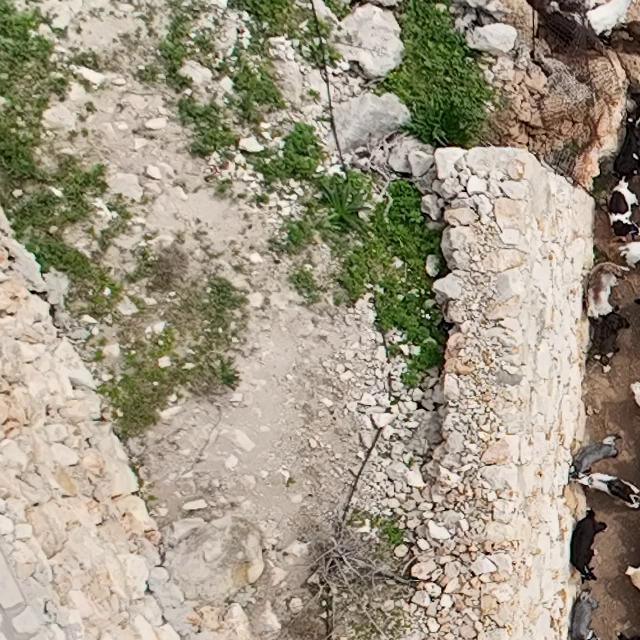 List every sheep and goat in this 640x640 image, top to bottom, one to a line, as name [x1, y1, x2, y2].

goat [626, 17, 639, 45]
goat [632, 59, 639, 127]
goat [612, 114, 639, 178]
goat [609, 176, 639, 238]
goat [620, 241, 639, 276]
goat [584, 264, 628, 318]
goat [634, 287, 639, 308]
goat [593, 313, 629, 367]
goat [631, 383, 639, 452]
goat [570, 435, 622, 479]
goat [577, 472, 639, 509]
goat [569, 508, 608, 584]
goat [624, 563, 639, 619]
goat [569, 591, 602, 639]
goat [615, 631, 639, 639]